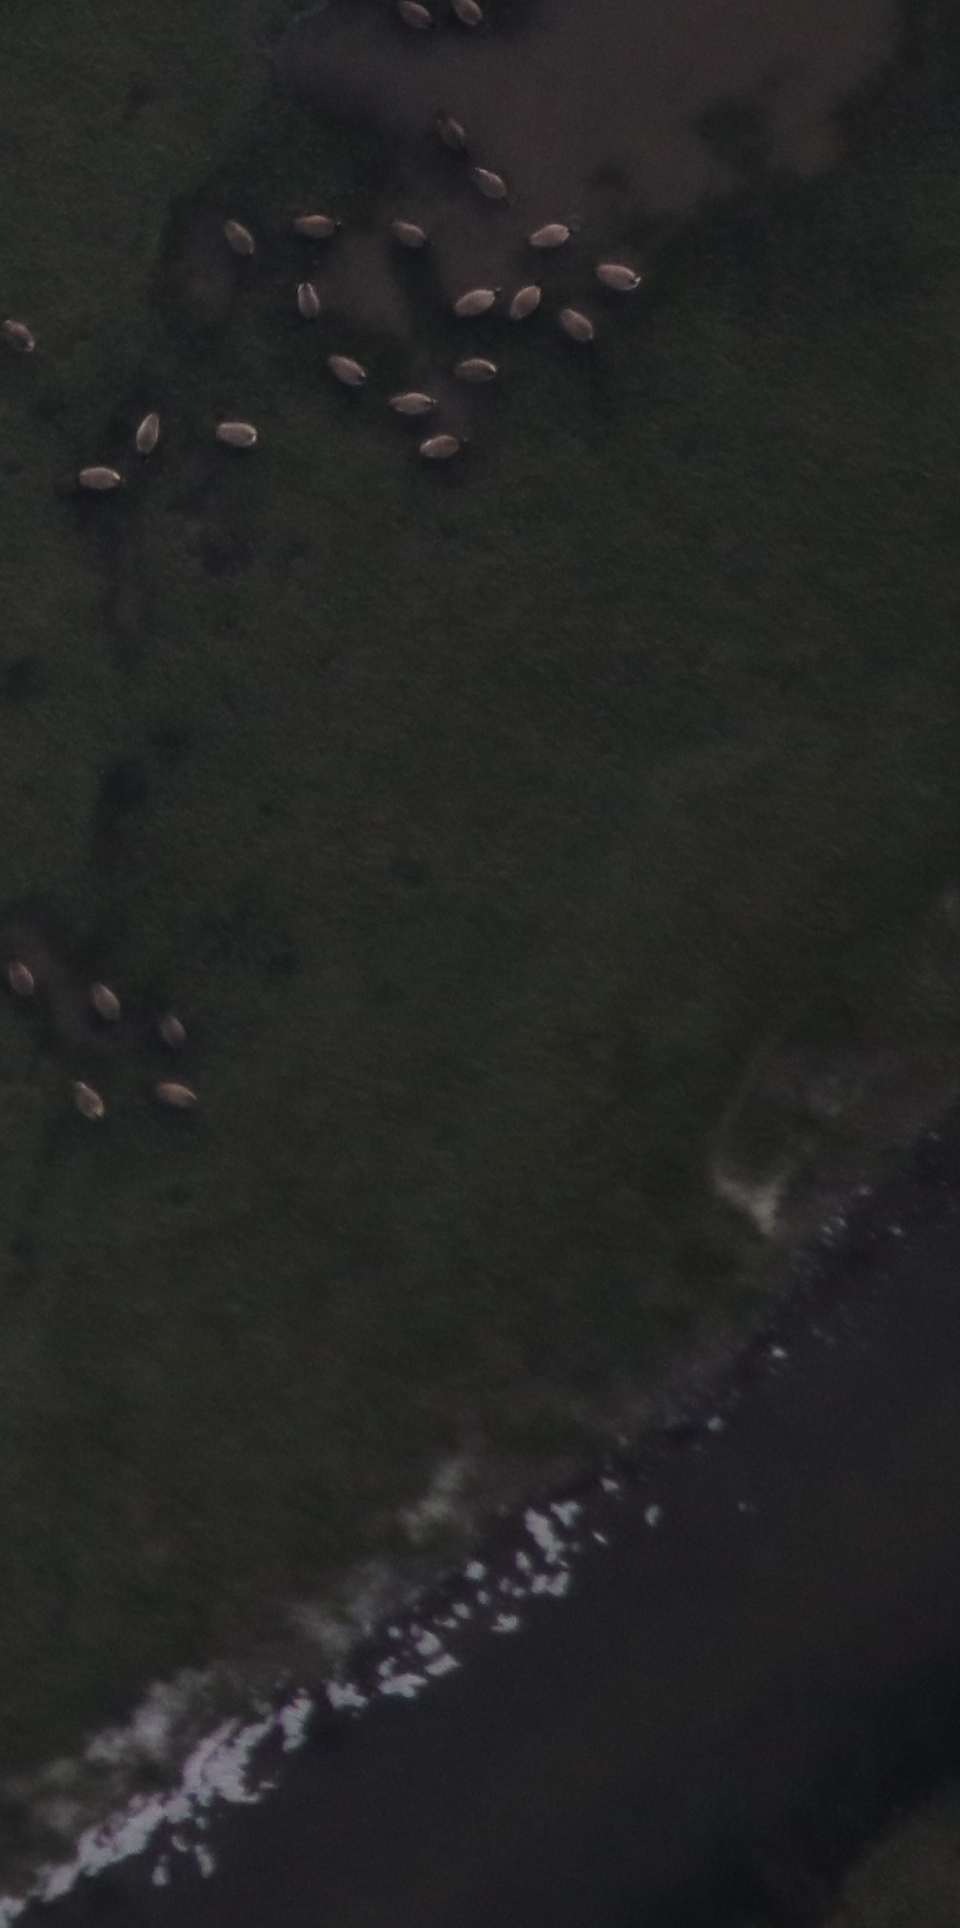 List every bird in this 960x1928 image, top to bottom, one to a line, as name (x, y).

Canada goose (468, 11)
Canada goose (415, 16)
Canada goose (451, 135)
Canada goose (489, 182)
Canada goose (315, 227)
Canada goose (409, 236)
Canada goose (551, 236)
Canada goose (240, 241)
Canada goose (619, 277)
Canada goose (308, 302)
Canada goose (525, 303)
Canada goose (475, 304)
Canada goose (577, 325)
Canada goose (20, 335)
Canada goose (345, 371)
Canada goose (476, 371)
Canada goose (411, 404)
Canada goose (148, 435)
Canada goose (235, 435)
Canada goose (439, 449)
Canada goose (98, 479)
Canada goose (20, 978)
Canada goose (104, 1003)
Canada goose (174, 1032)
Canada goose (175, 1092)
Canada goose (89, 1101)